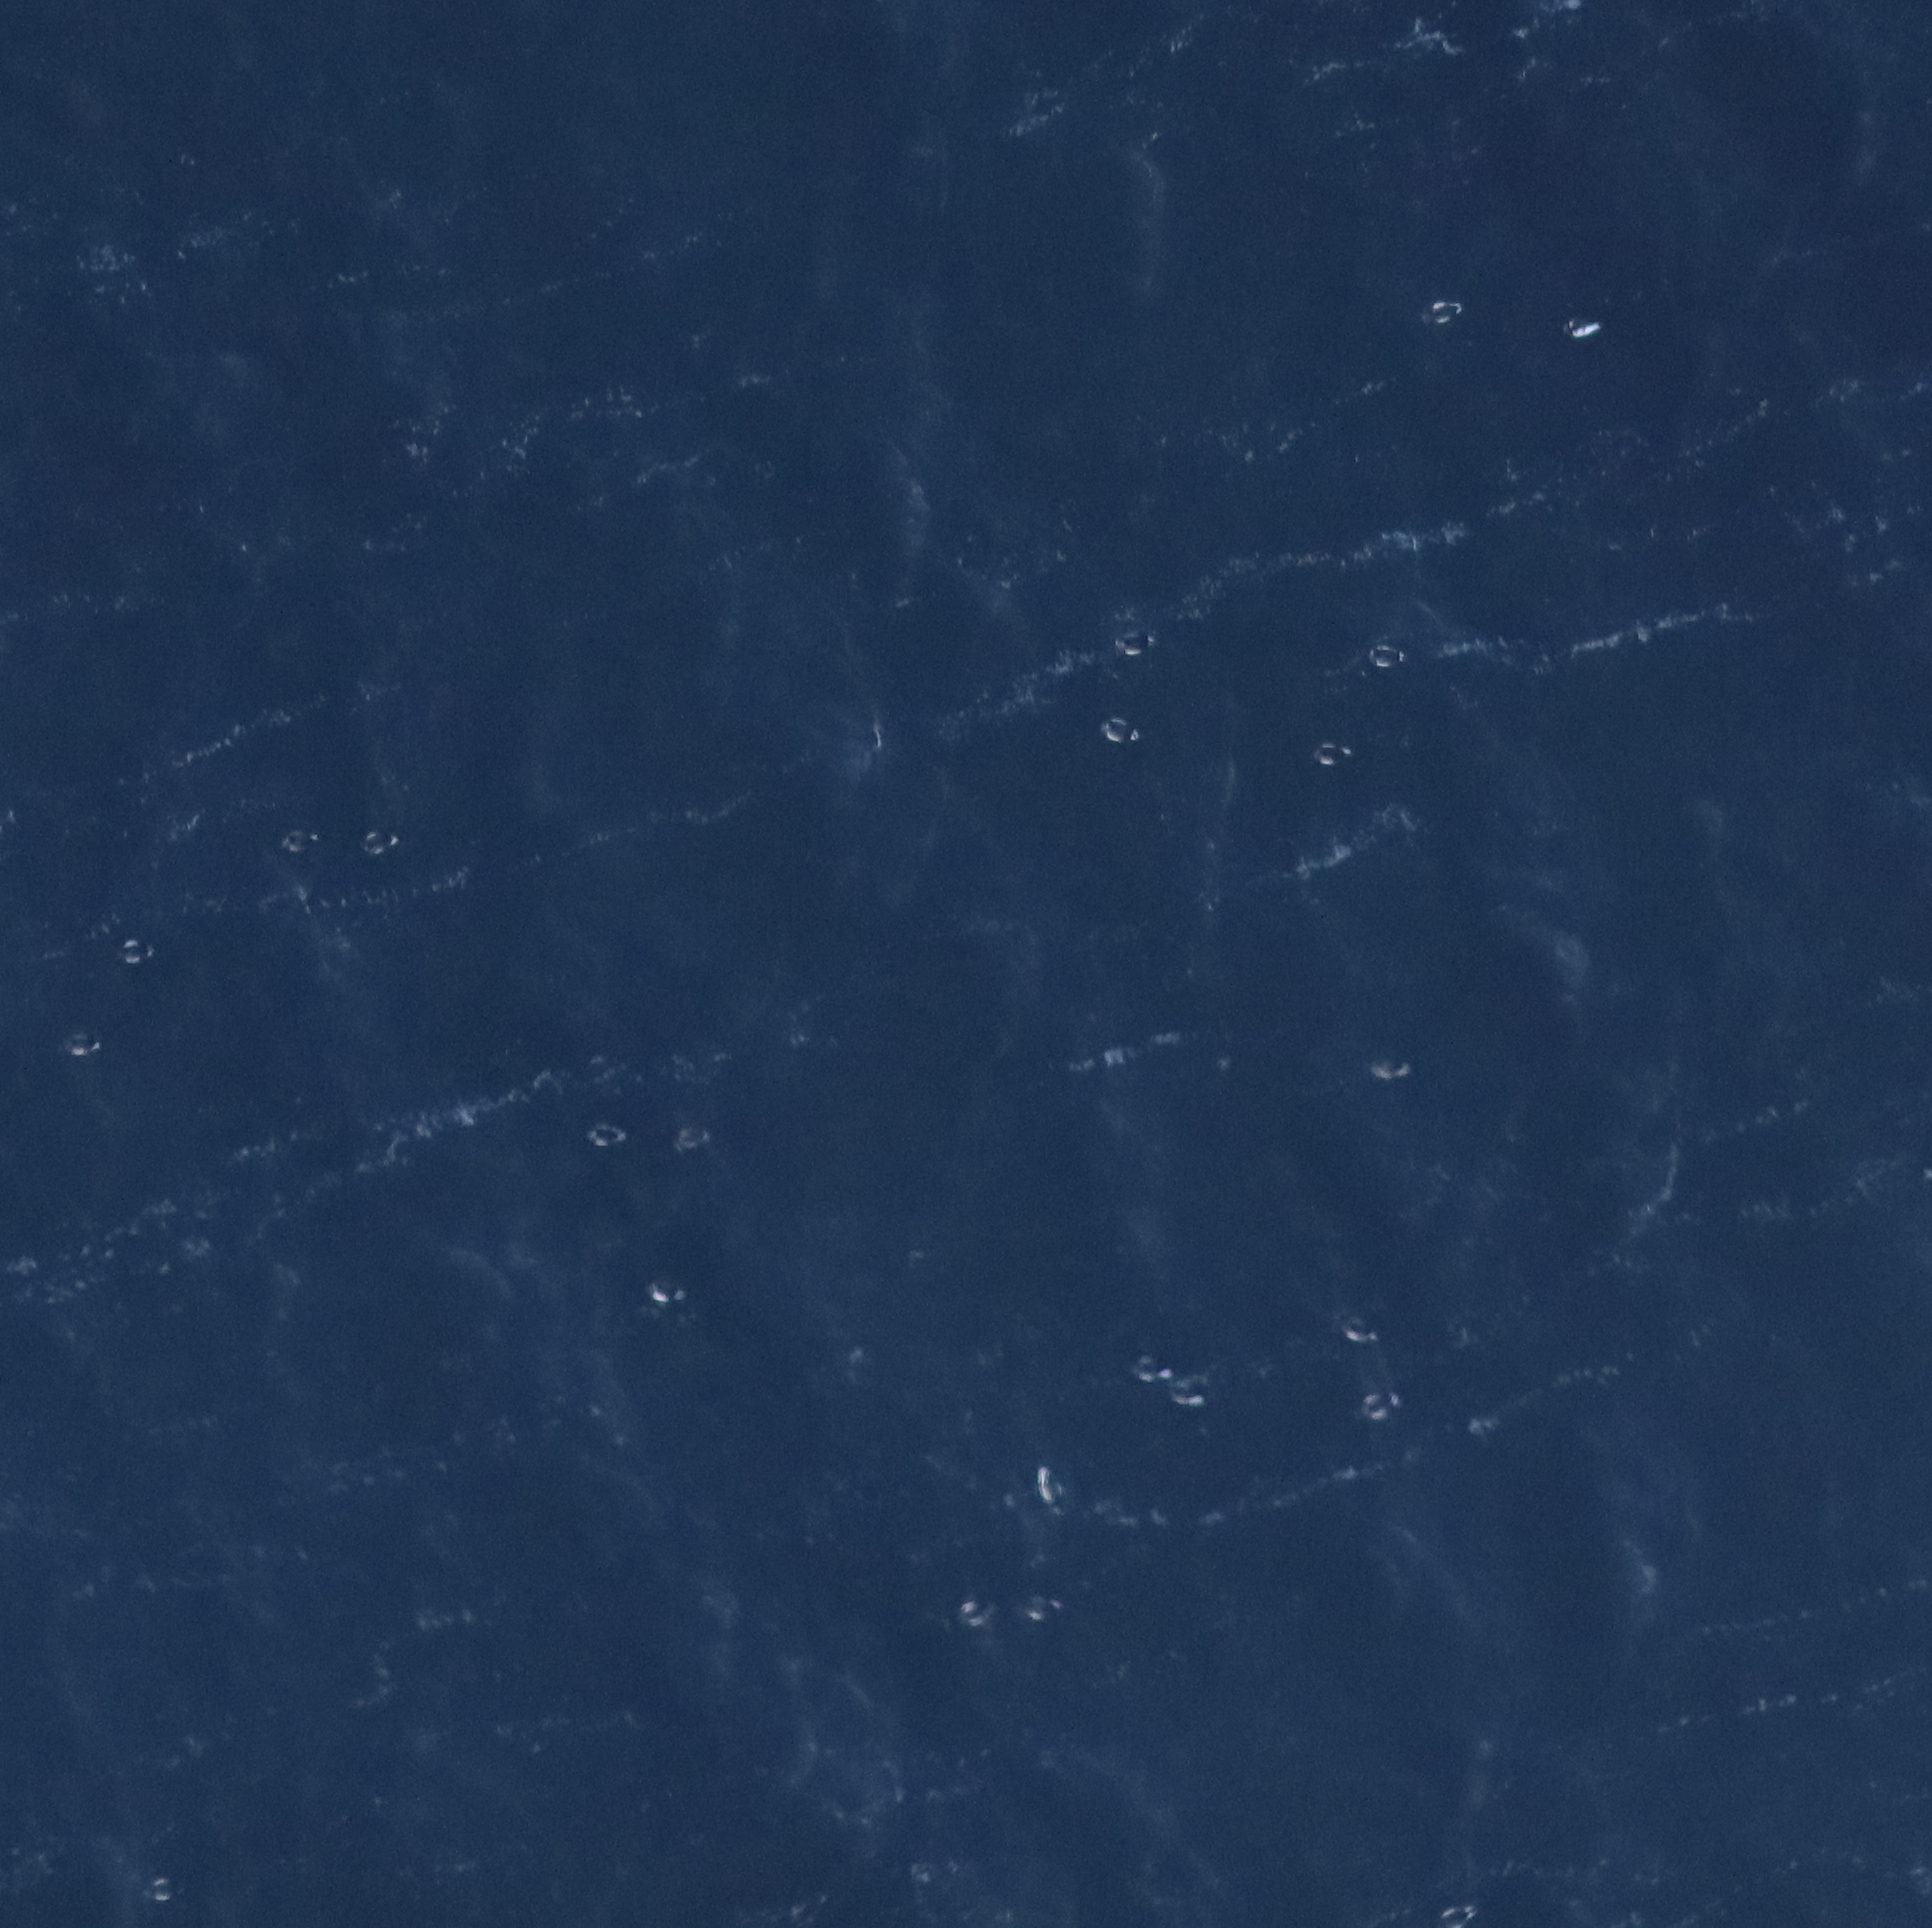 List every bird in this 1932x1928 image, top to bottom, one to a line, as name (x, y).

brant (1444, 312)
brant (1581, 326)
brant (1135, 637)
brant (1386, 656)
brant (1117, 730)
brant (1324, 754)
brant (304, 839)
brant (378, 844)
brant (137, 951)
brant (83, 1045)
brant (1391, 1062)
brant (696, 1134)
brant (612, 1135)
brant (662, 1293)
brant (1360, 1329)
brant (1150, 1368)
brant (1190, 1395)
brant (1382, 1408)
brant (1052, 1484)
brant (1046, 1605)
brant (976, 1613)
brant (166, 1884)
brant (1458, 1915)